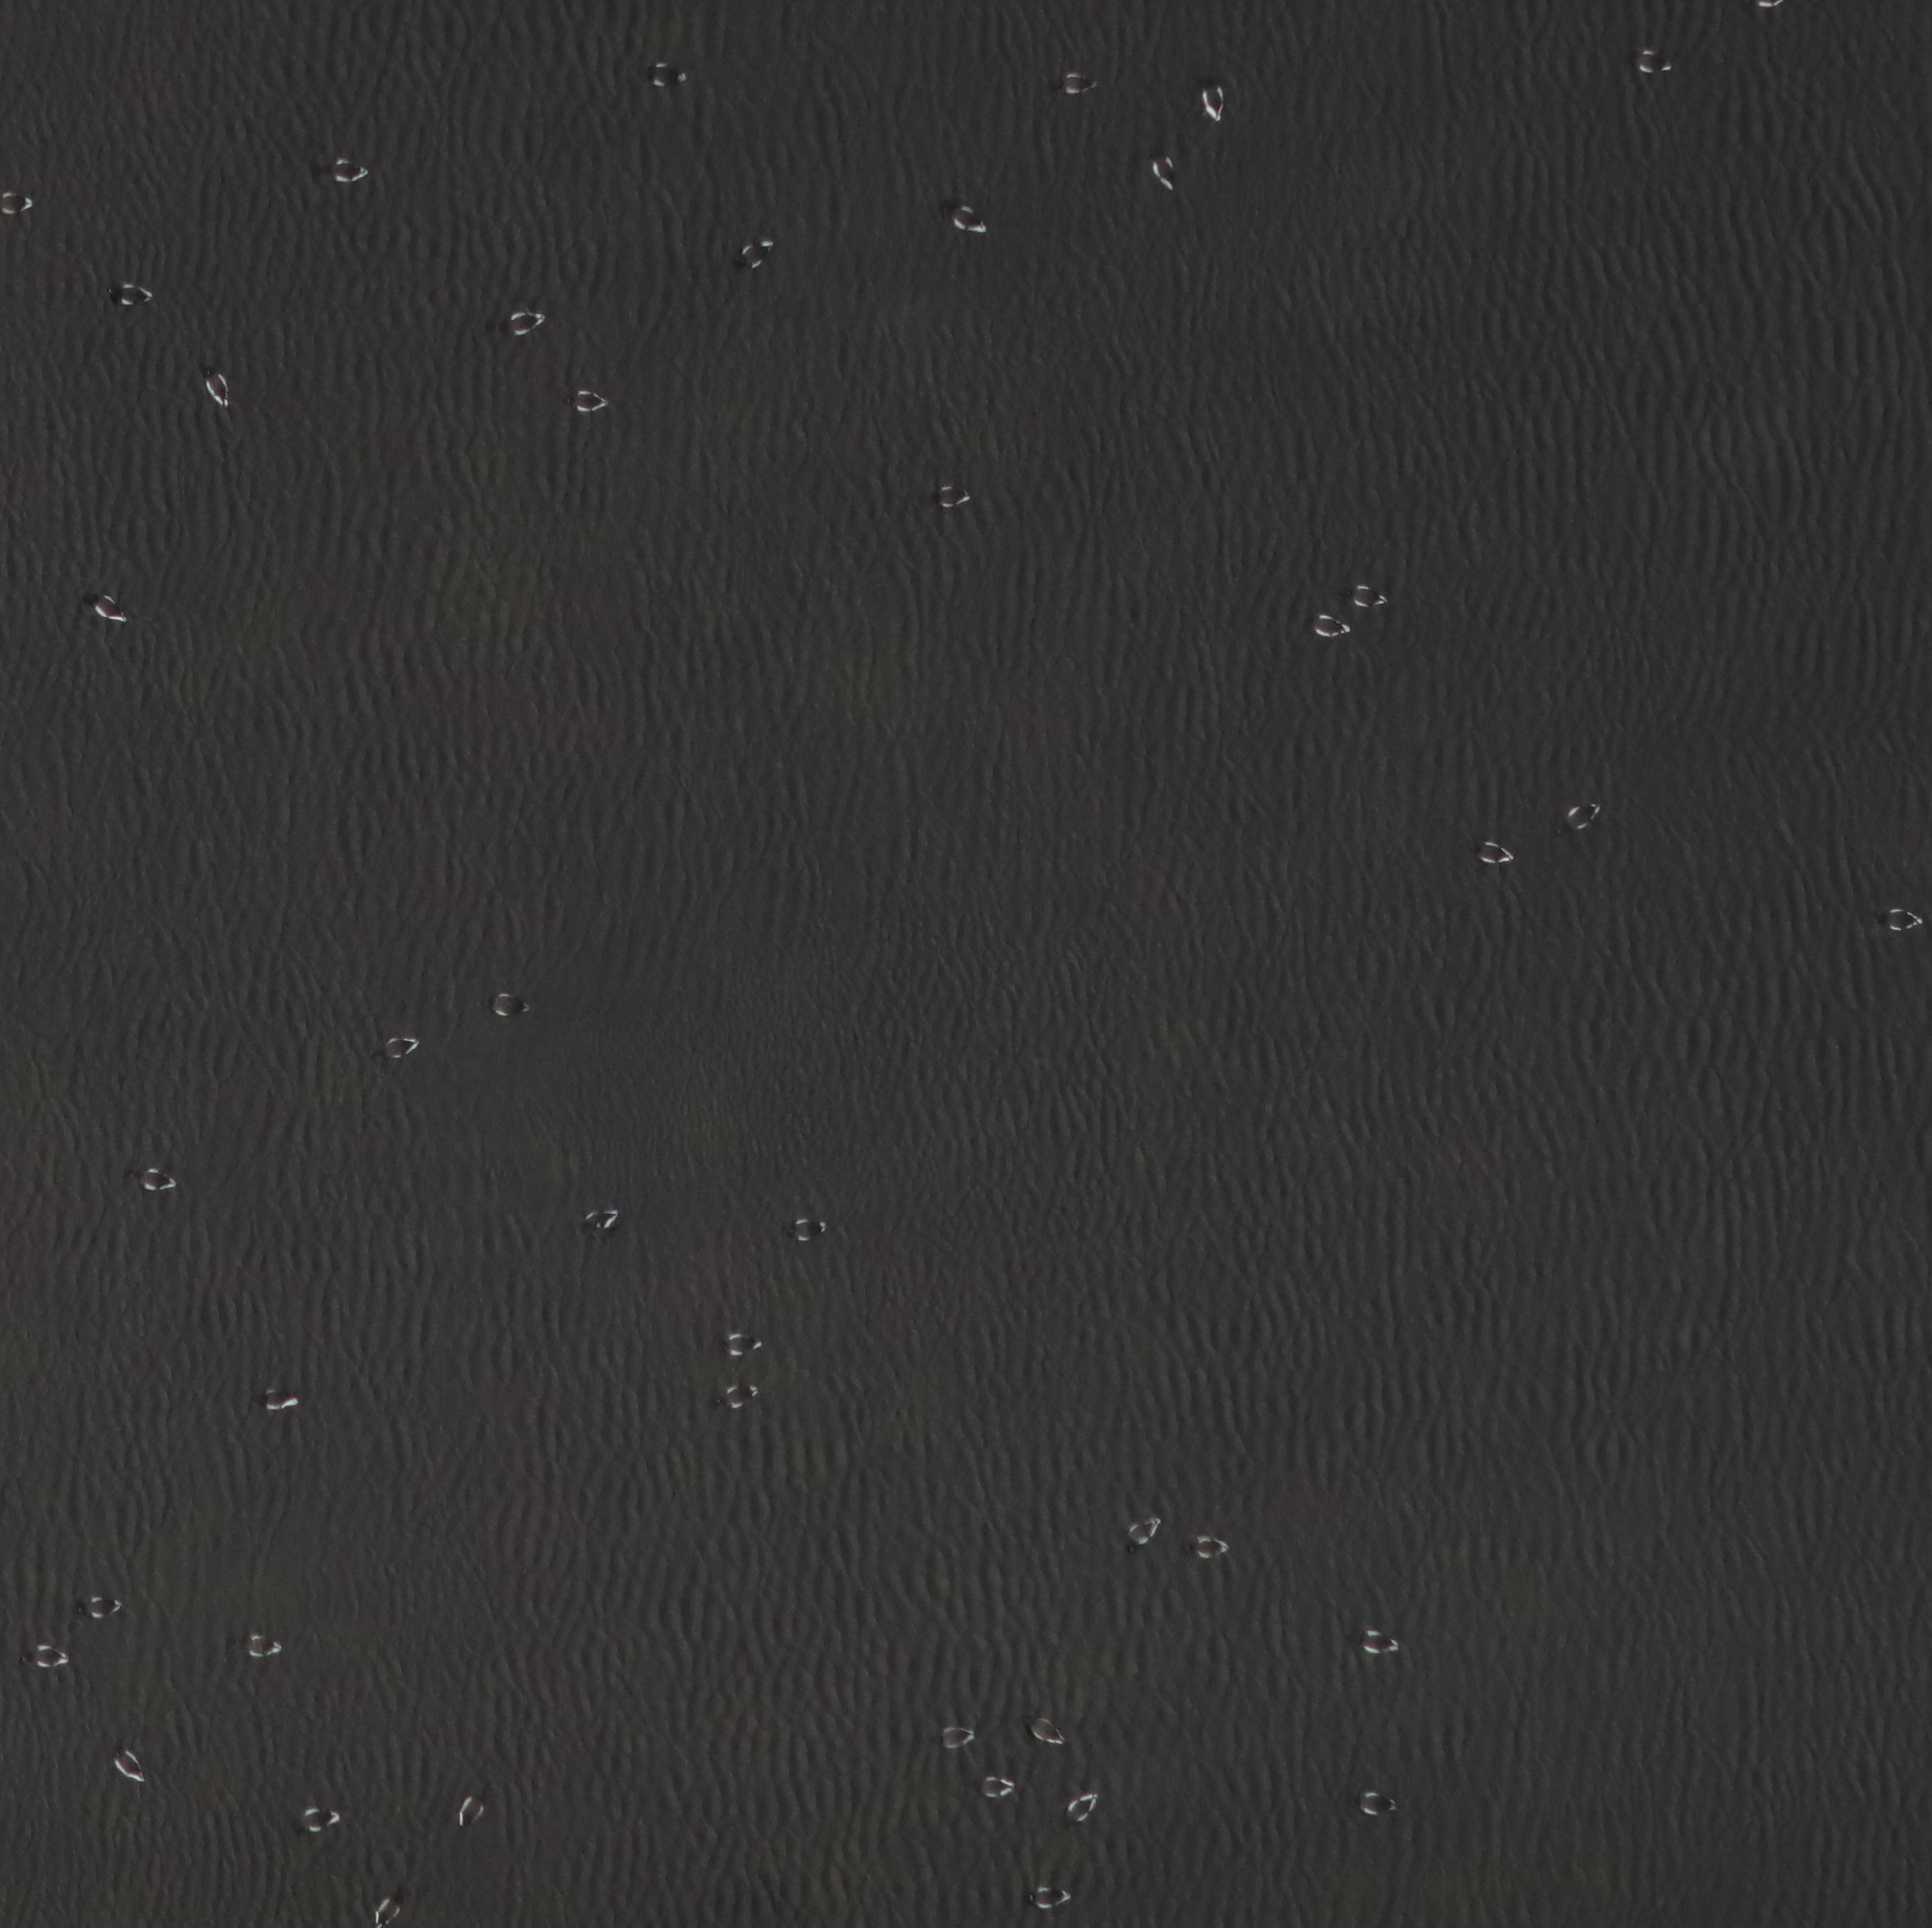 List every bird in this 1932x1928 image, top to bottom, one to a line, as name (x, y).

brant (1650, 60)
brant (665, 77)
brant (1073, 80)
brant (1214, 99)
brant (346, 168)
brant (1163, 170)
brant (13, 204)
brant (967, 218)
brant (752, 254)
brant (130, 291)
brant (522, 322)
brant (216, 389)
brant (586, 400)
brant (950, 495)
brant (1367, 598)
brant (108, 608)
brant (1332, 624)
brant (1582, 817)
brant (1492, 851)
brant (1901, 920)
brant (506, 1005)
brant (398, 1047)
brant (156, 1179)
brant (598, 1224)
brant (805, 1230)
brant (740, 1343)
brant (736, 1395)
brant (280, 1401)
brant (1140, 1532)
brant (1210, 1549)
brant (99, 1606)
brant (1376, 1642)
brant (260, 1646)
brant (44, 1655)
brant (1045, 1730)
brant (954, 1737)
brant (129, 1766)
brant (998, 1788)
brant (1375, 1803)
brant (1080, 1809)
brant (471, 1811)
brant (319, 1819)
brant (1046, 1895)
brant (384, 1912)